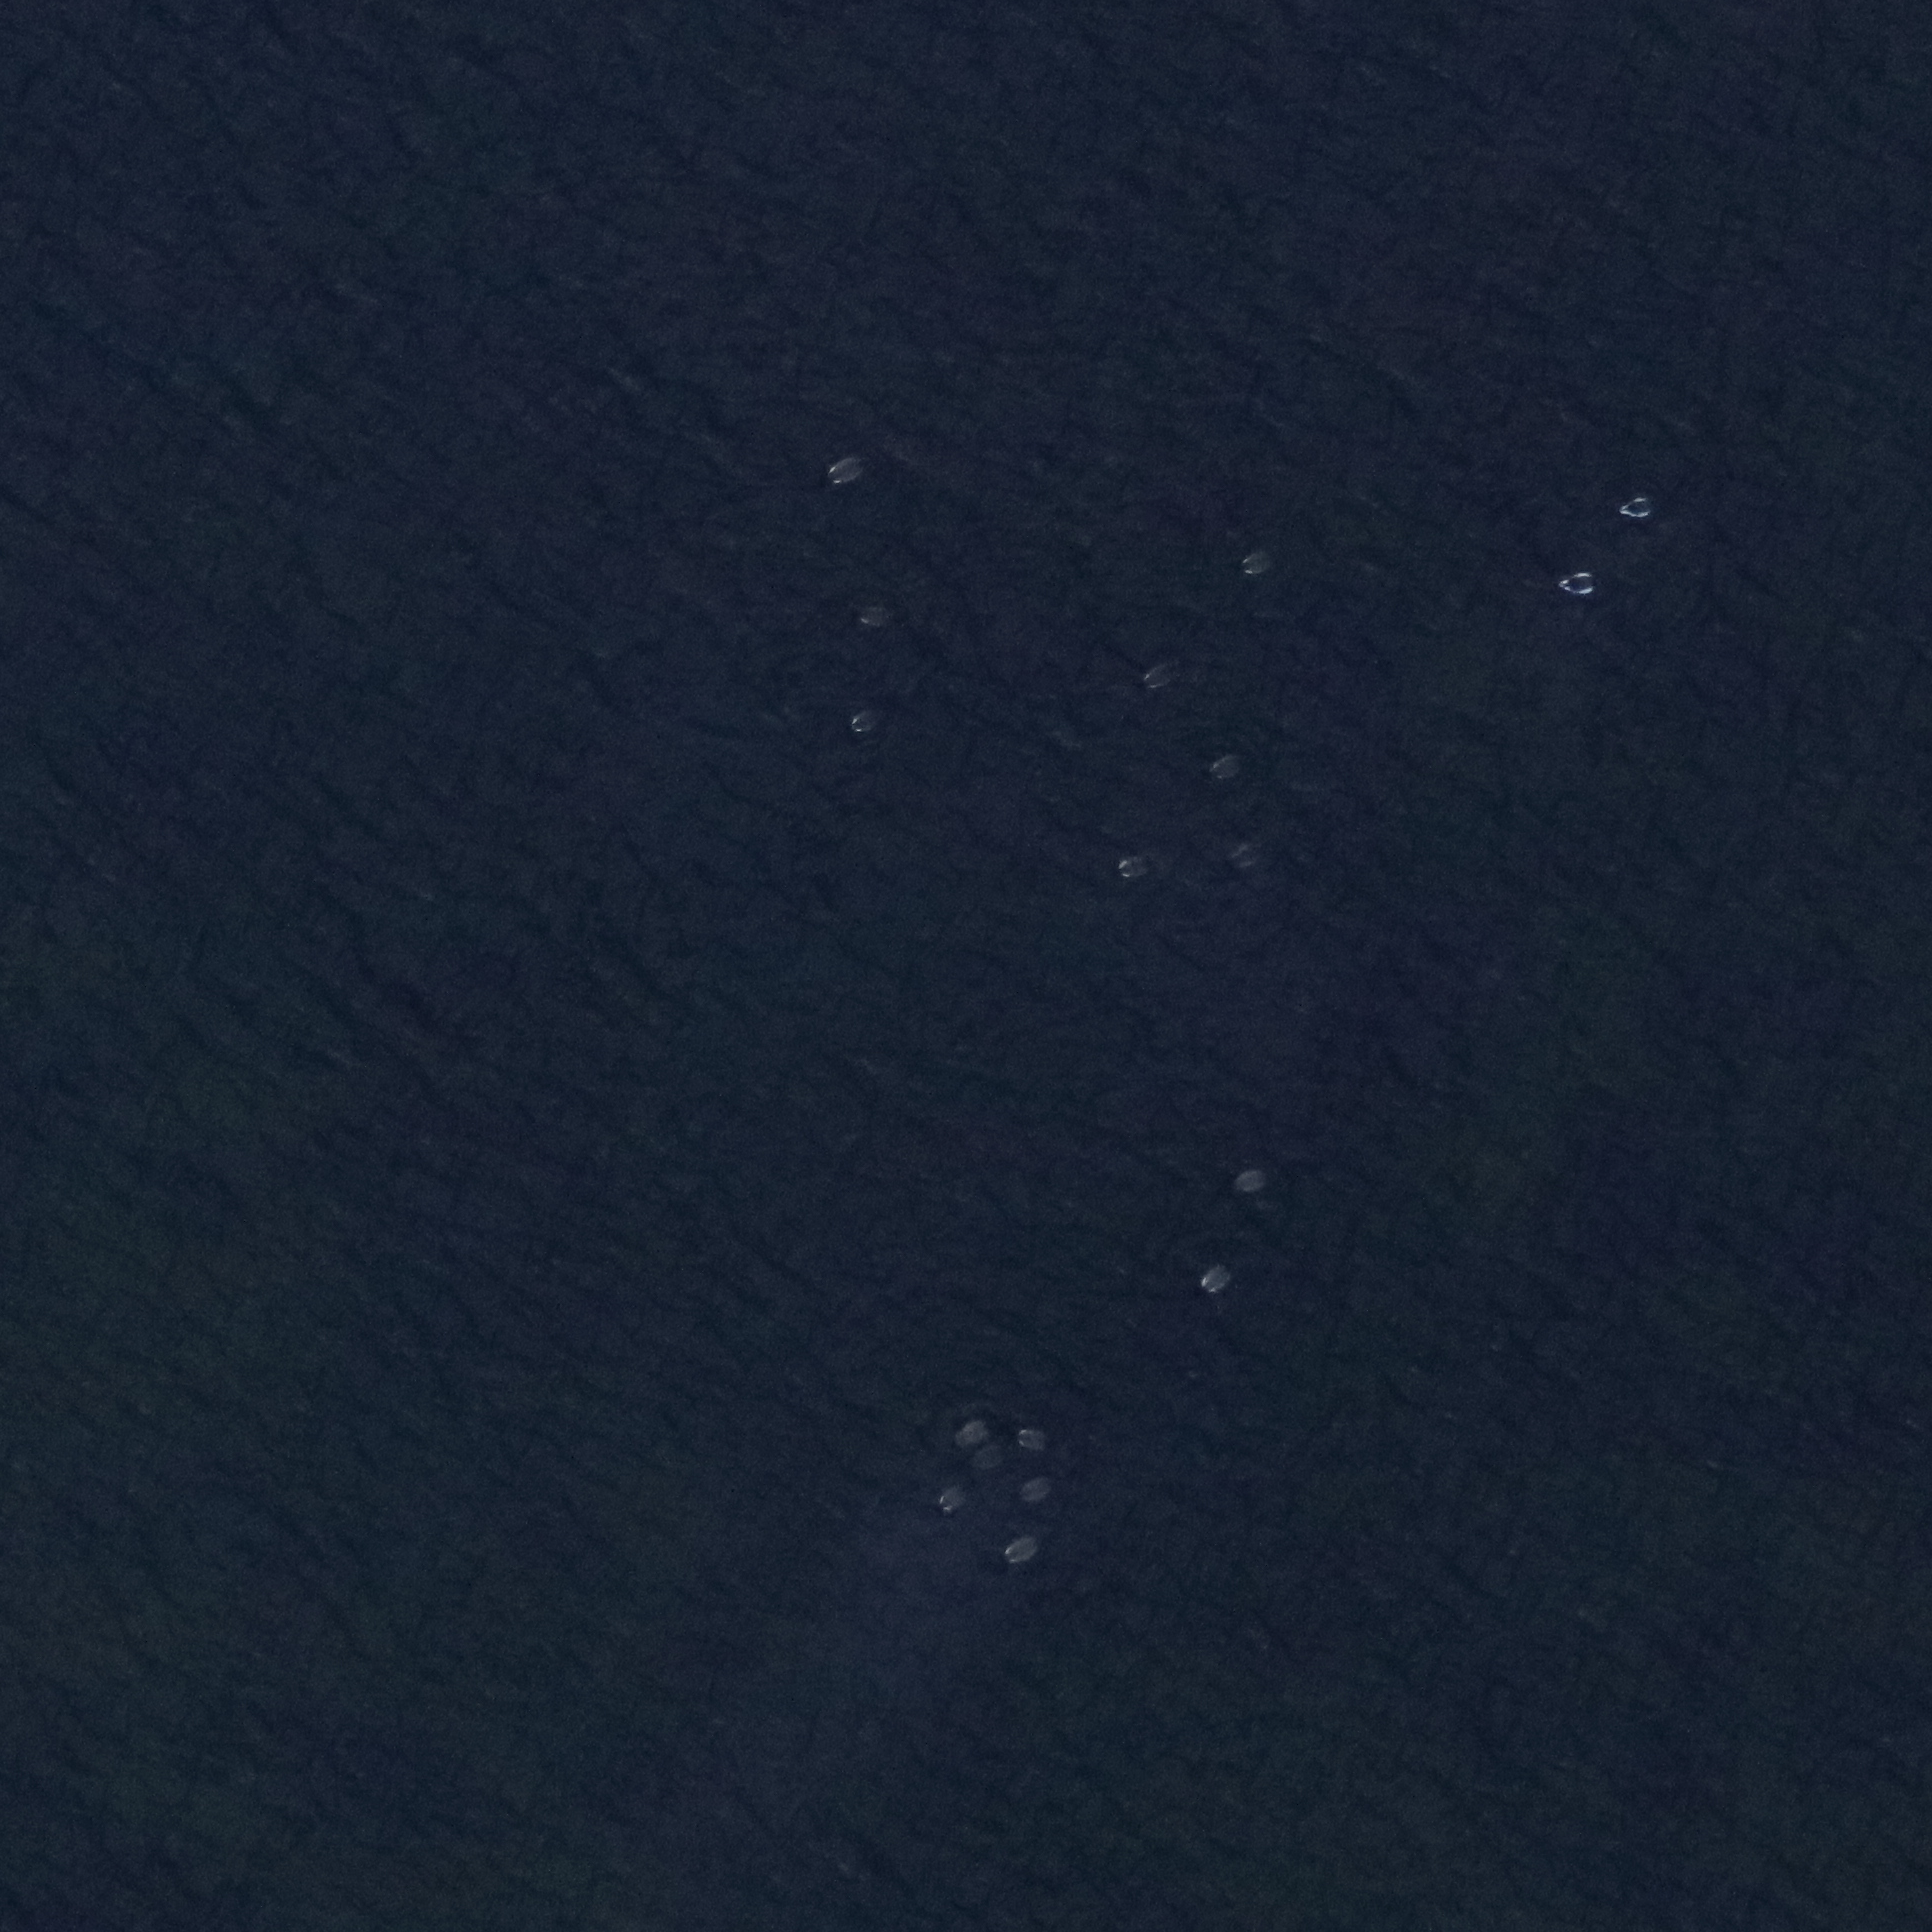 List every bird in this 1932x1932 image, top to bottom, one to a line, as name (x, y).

Canada goose (842, 470)
brant (1639, 507)
Canada goose (1258, 564)
brant (1580, 584)
Canada goose (872, 610)
Canada goose (1158, 675)
Canada goose (858, 721)
Canada goose (1226, 761)
Canada goose (1245, 853)
Canada goose (1134, 868)
Canada goose (1252, 1182)
Canada goose (1212, 1278)
Canada goose (967, 1426)
Canada goose (1027, 1440)
Canada goose (991, 1456)
Canada goose (1036, 1492)
Canada goose (946, 1500)
Canada goose (1019, 1550)